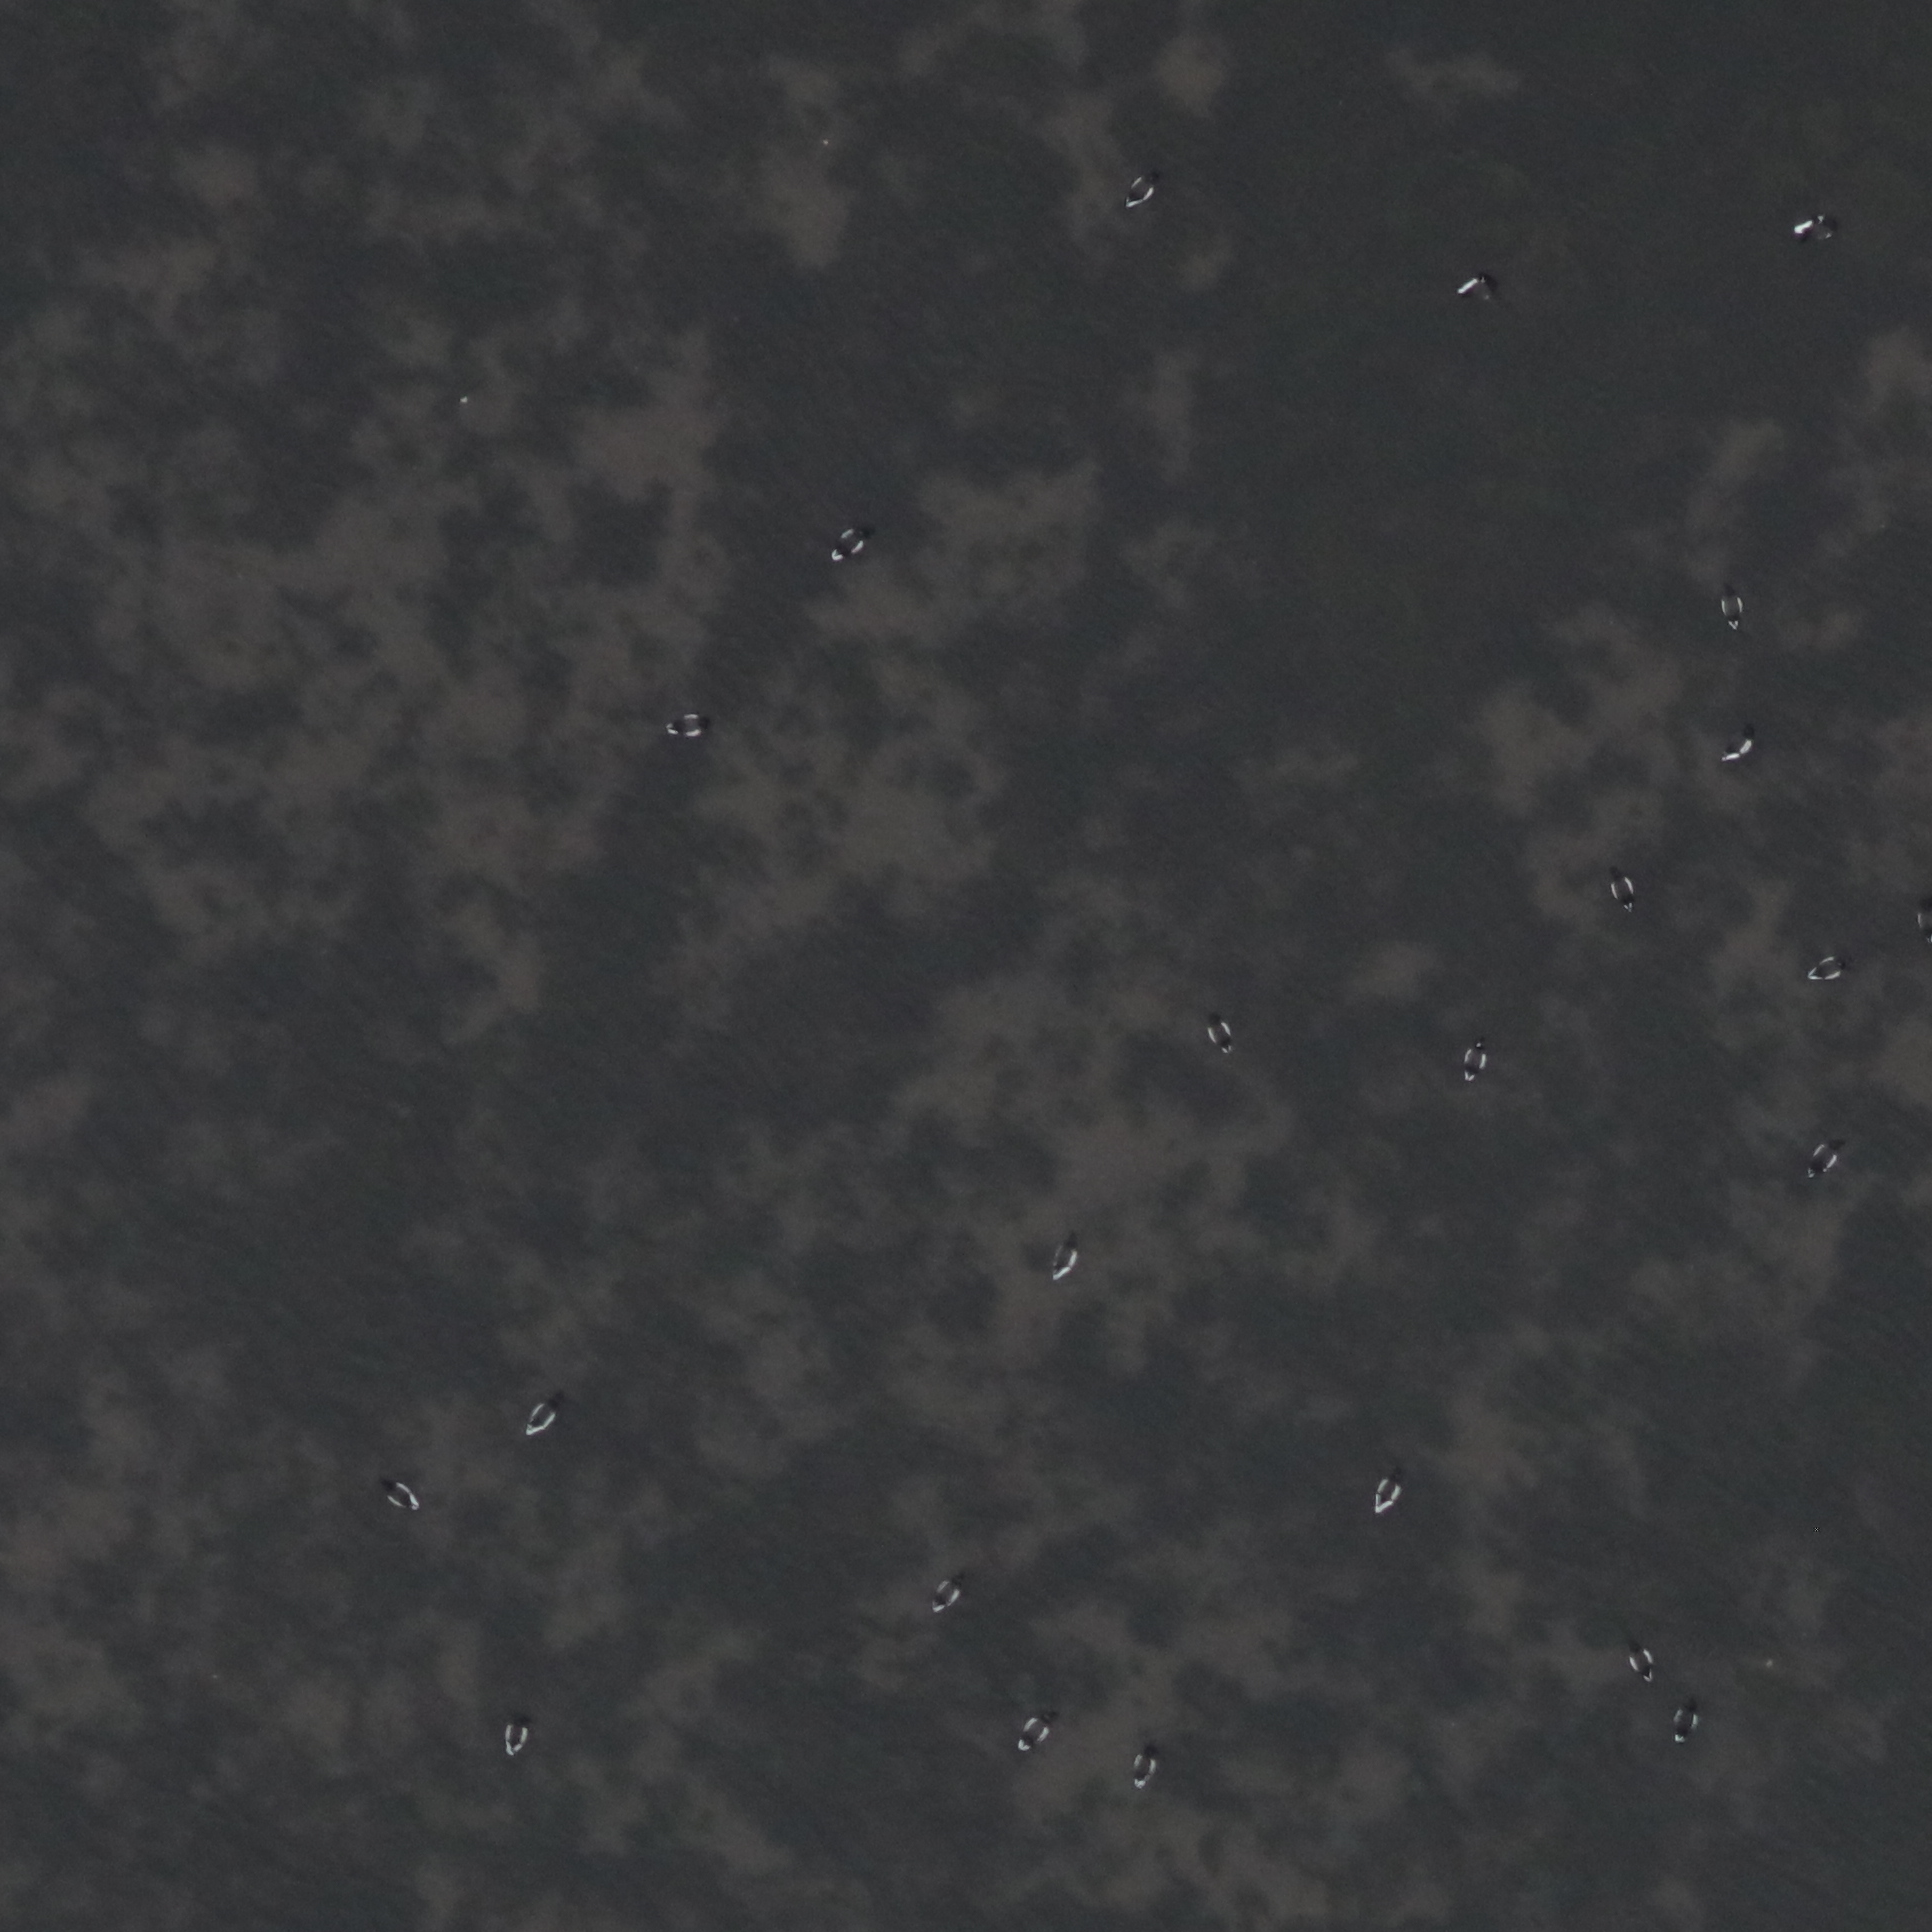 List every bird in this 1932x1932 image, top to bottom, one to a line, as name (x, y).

brant (1141, 190)
brant (1811, 226)
brant (1468, 285)
brant (851, 542)
brant (1731, 608)
brant (688, 726)
brant (1736, 738)
brant (1620, 891)
brant (1929, 922)
brant (1828, 968)
brant (1218, 1035)
brant (1474, 1058)
brant (1821, 1158)
brant (1067, 1257)
brant (542, 1416)
brant (1385, 1490)
brant (401, 1495)
brant (948, 1594)
brant (1641, 1660)
brant (1685, 1723)
brant (1035, 1731)
brant (517, 1735)
brant (1145, 1766)